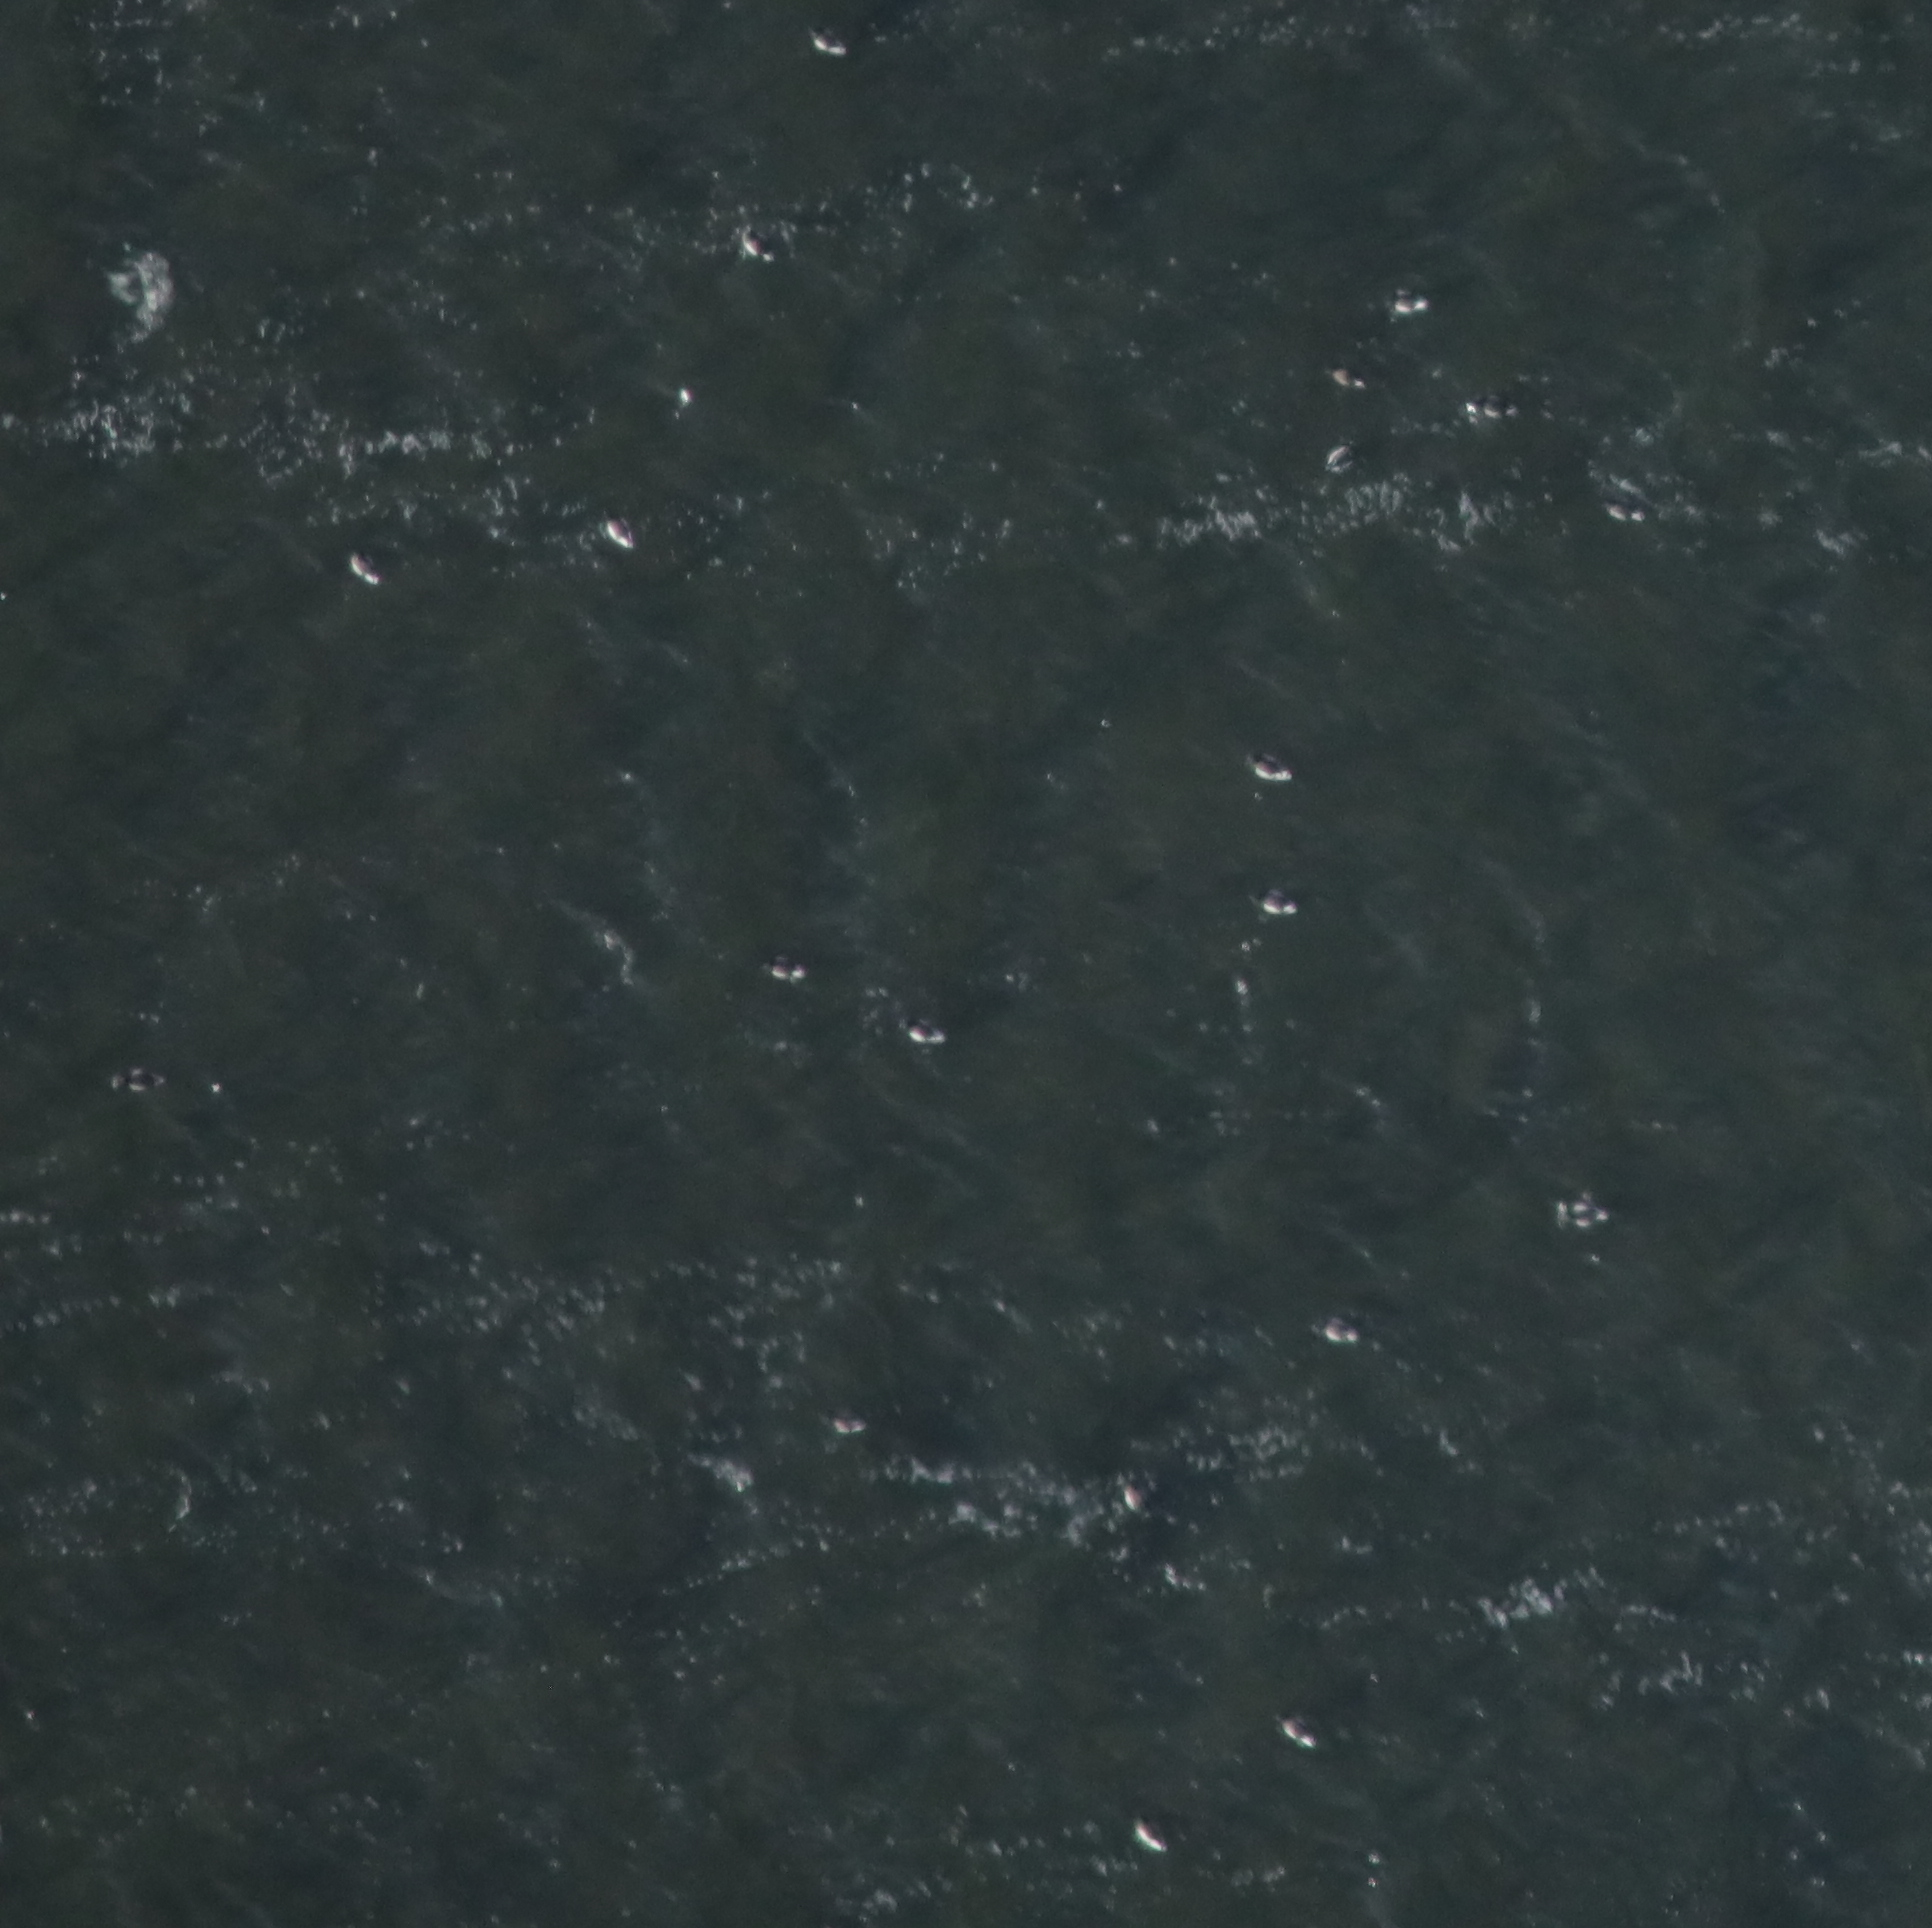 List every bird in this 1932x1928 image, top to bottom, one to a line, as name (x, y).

brant (830, 44)
brant (755, 247)
brant (1410, 302)
brant (1349, 376)
brant (1490, 410)
brant (1341, 456)
brant (1623, 514)
brant (620, 530)
brant (365, 567)
brant (1268, 770)
brant (1273, 901)
brant (786, 968)
brant (922, 1029)
brant (138, 1080)
brant (1582, 1213)
brant (1337, 1327)
brant (848, 1422)
brant (1136, 1498)
brant (1299, 1728)
brant (1147, 1834)